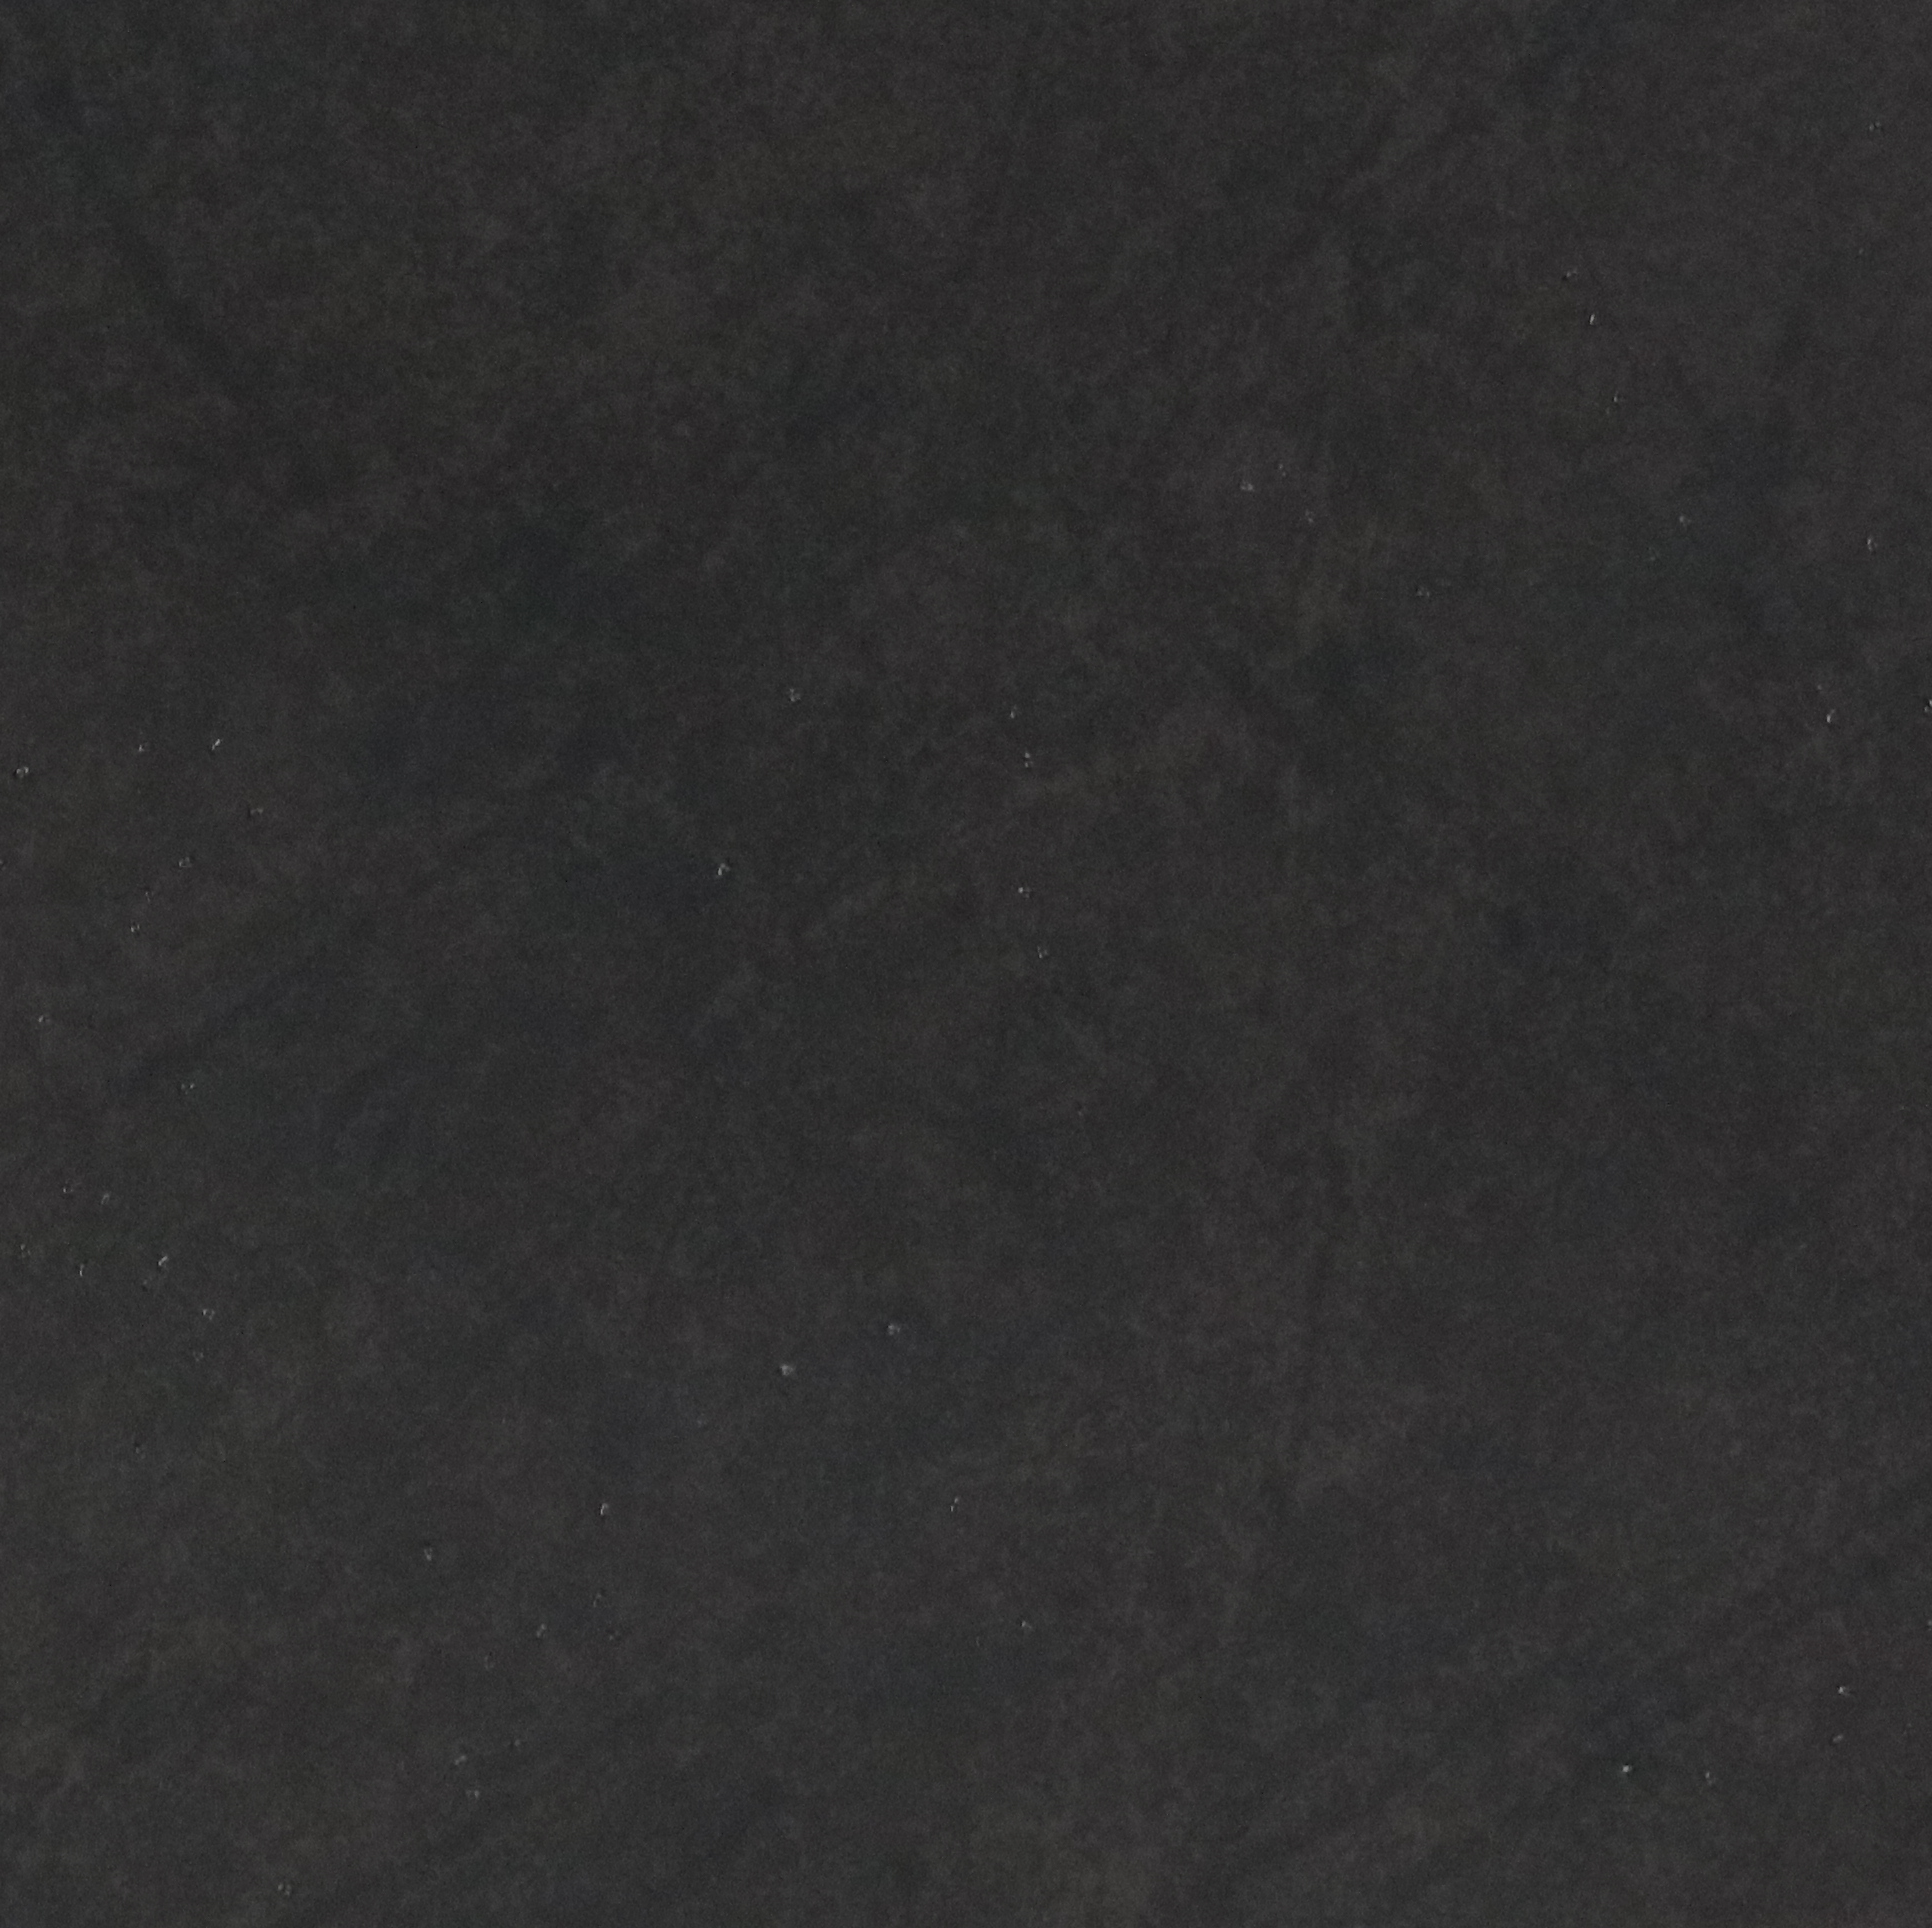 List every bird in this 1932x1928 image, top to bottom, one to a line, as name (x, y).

brant (1868, 128)
brant (1859, 254)
brant (1577, 265)
brant (1590, 322)
brant (1625, 397)
brant (1283, 471)
brant (1250, 486)
brant (1309, 513)
brant (1688, 519)
brant (1870, 550)
brant (1650, 560)
brant (1421, 587)
brant (804, 693)
brant (1011, 708)
brant (1832, 719)
brant (213, 742)
brant (146, 748)
brant (1037, 764)
brant (23, 767)
brant (257, 810)
brant (191, 858)
brant (725, 868)
brant (1025, 892)
brant (152, 893)
brant (141, 927)
brant (1038, 950)
brant (44, 1017)
brant (190, 1091)
brant (77, 1182)
brant (112, 1201)
brant (26, 1255)
brant (170, 1265)
brant (87, 1271)
brant (146, 1293)
brant (213, 1314)
brant (886, 1329)
brant (197, 1353)
brant (788, 1372)
brant (138, 1460)
brant (600, 1501)
brant (960, 1501)
brant (425, 1548)
brant (599, 1594)
brant (1020, 1634)
brant (540, 1638)
brant (612, 1640)
brant (498, 1662)
brant (1848, 1682)
brant (1909, 1729)
brant (1837, 1732)
brant (518, 1744)
brant (466, 1757)
brant (1643, 1762)
brant (1719, 1783)
brant (481, 1788)
brant (283, 1898)